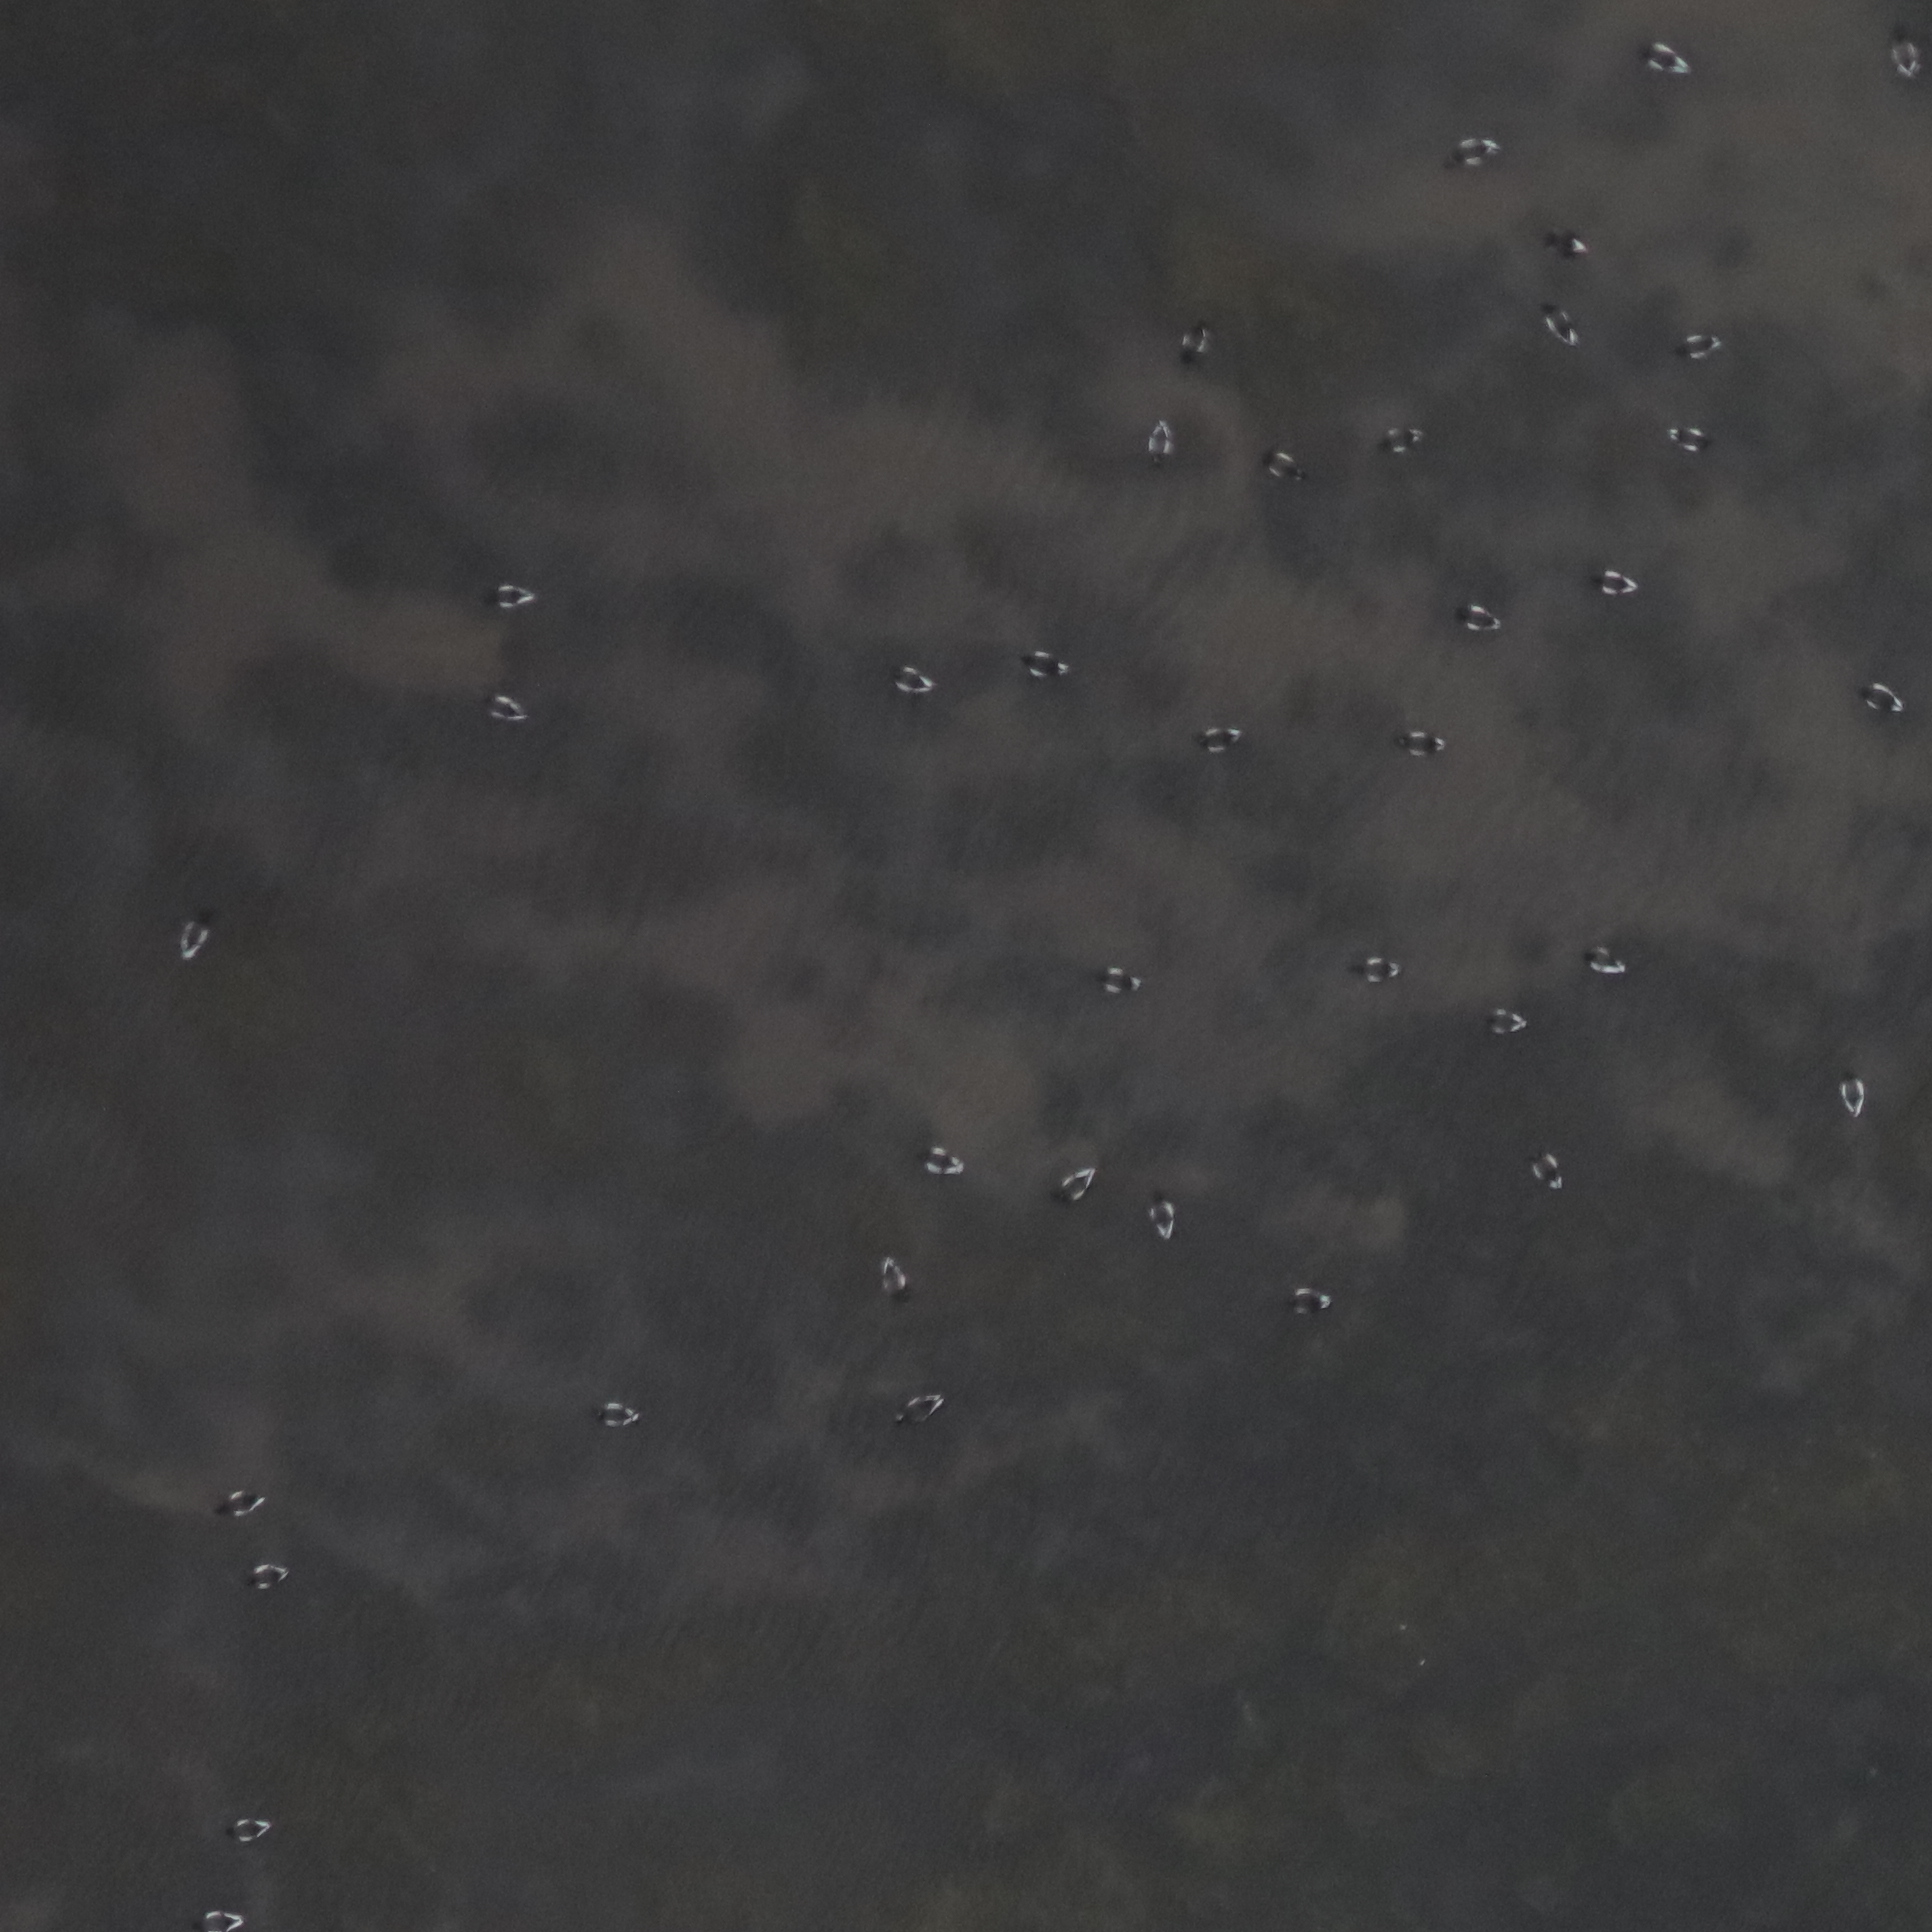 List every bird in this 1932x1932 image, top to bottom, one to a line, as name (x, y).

brant (1662, 57)
brant (1901, 58)
brant (1474, 152)
brant (1566, 246)
brant (1558, 325)
brant (1194, 340)
brant (1699, 347)
brant (1688, 439)
brant (1399, 440)
brant (1160, 443)
brant (1281, 466)
brant (1614, 584)
brant (515, 600)
brant (1477, 618)
brant (1042, 666)
brant (910, 680)
brant (1881, 699)
brant (504, 708)
brant (1217, 740)
brant (1420, 741)
brant (194, 936)
brant (1601, 959)
brant (1377, 969)
brant (1120, 981)
brant (1504, 1022)
brant (1852, 1093)
brant (939, 1161)
brant (1543, 1167)
brant (1074, 1186)
brant (1161, 1216)
brant (894, 1277)
brant (1307, 1300)
brant (921, 1409)
brant (615, 1414)
brant (242, 1504)
brant (267, 1573)
brant (247, 1829)
brant (219, 1922)